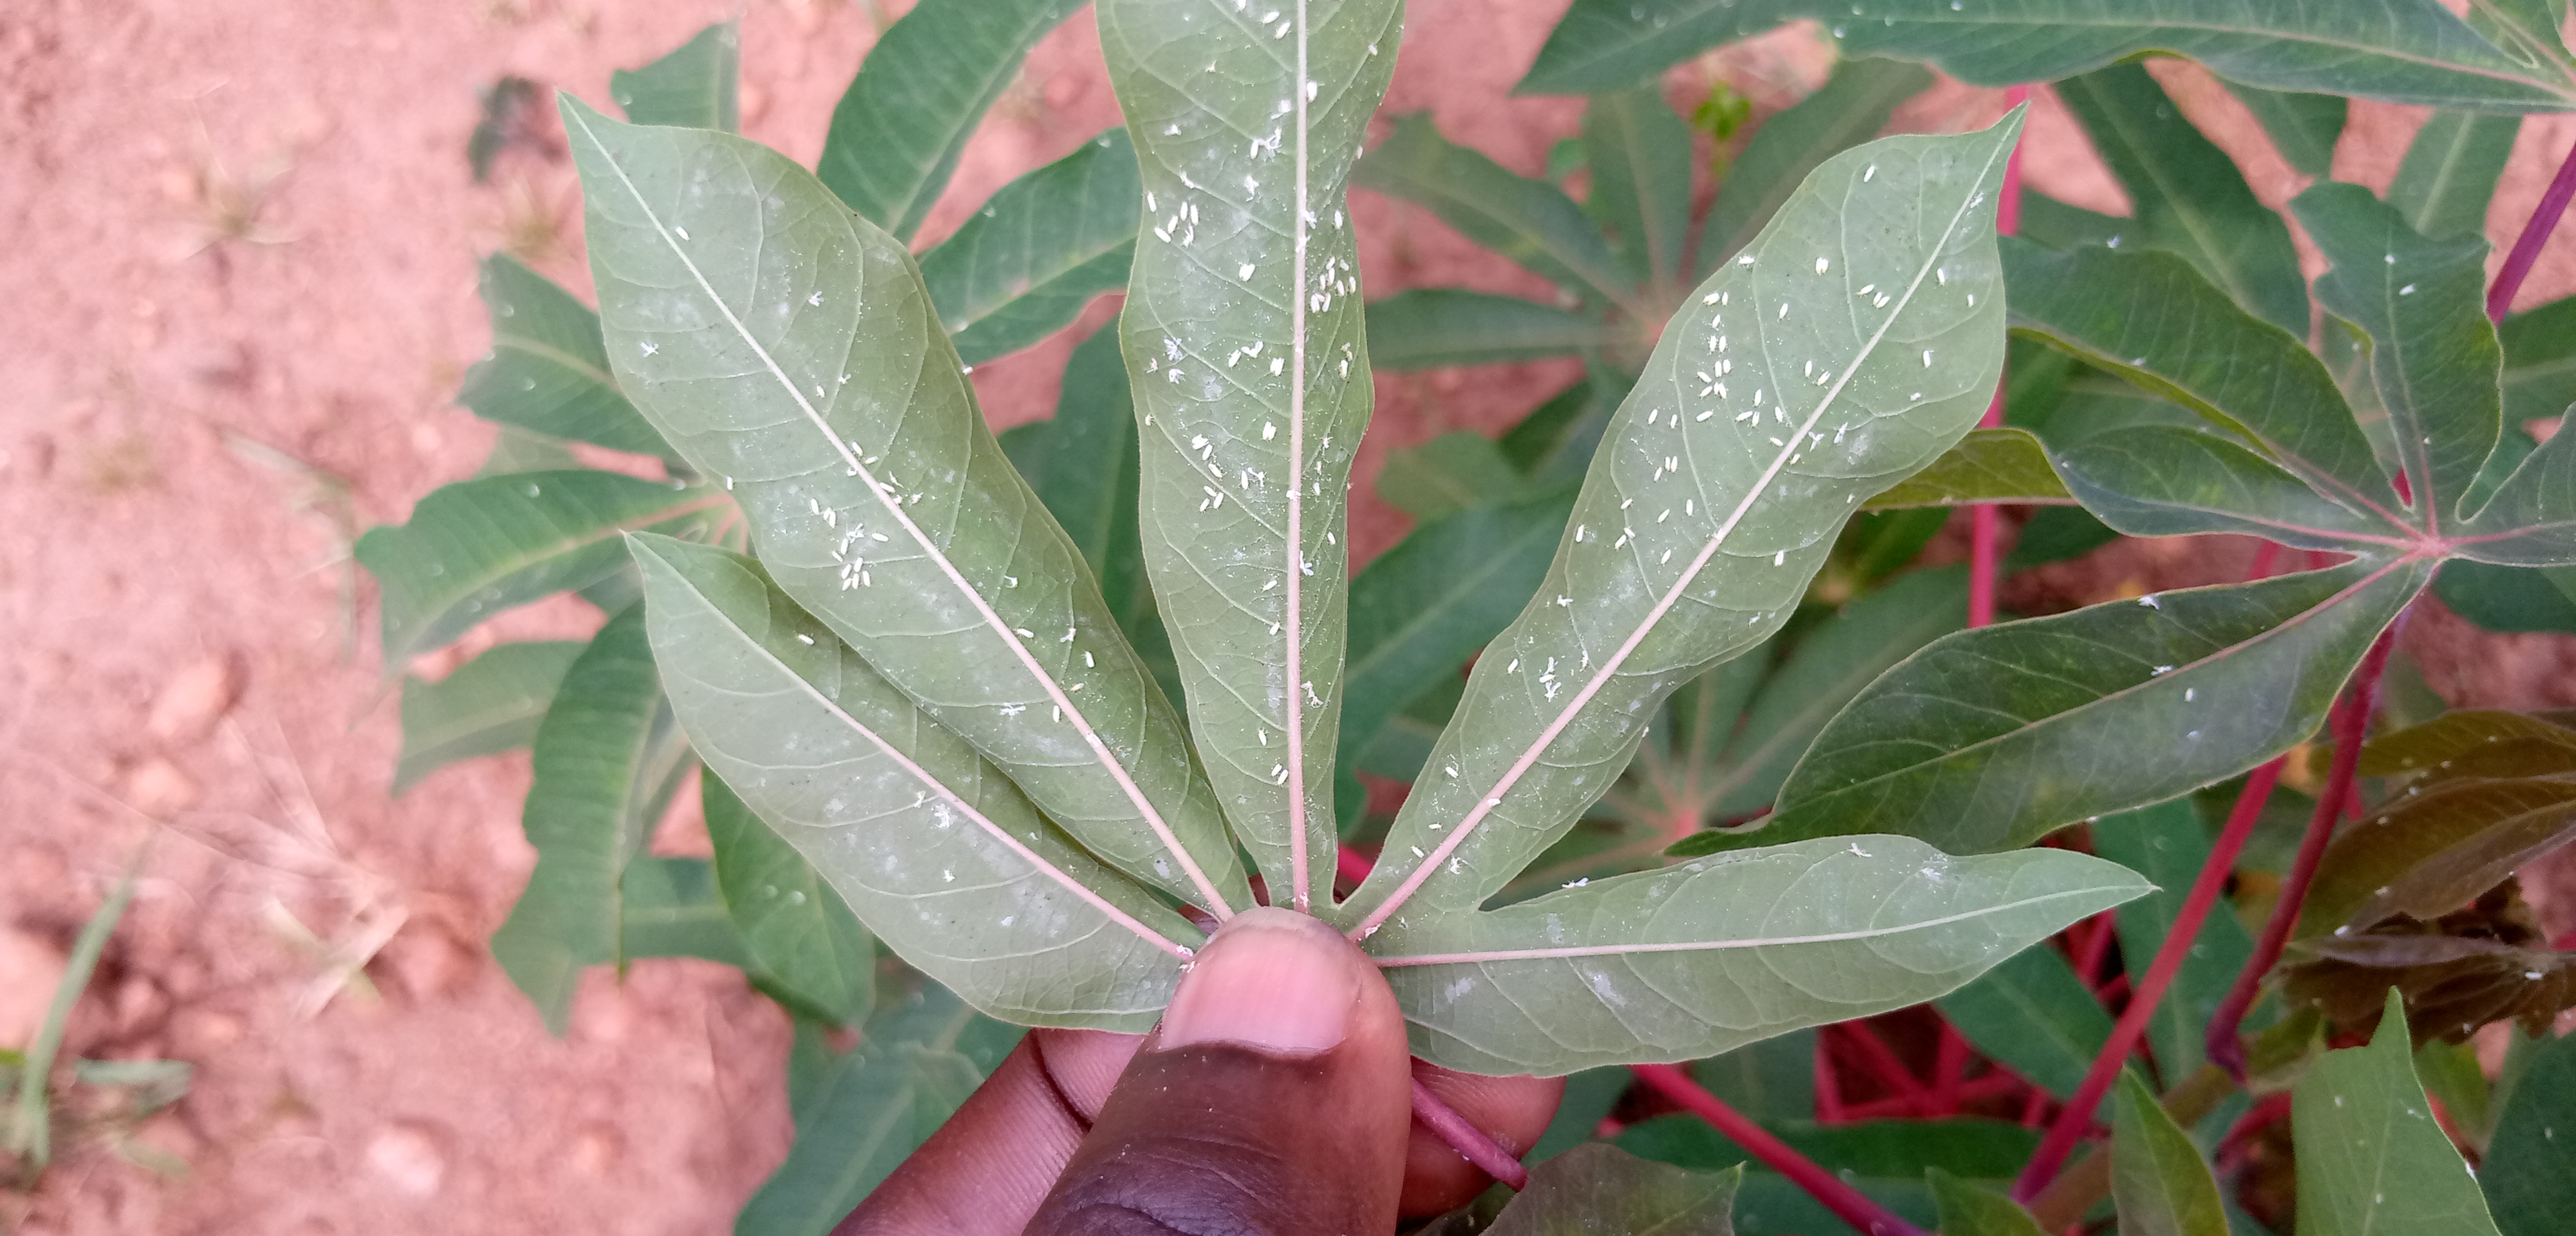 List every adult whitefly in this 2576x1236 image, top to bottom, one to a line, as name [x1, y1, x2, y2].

whitefly [1218, 1, 1257, 15]
whitefly [1260, 9, 1288, 32]
whitefly [1264, 9, 1301, 44]
whitefly [1300, 76, 1319, 102]
whitefly [1242, 127, 1265, 167]
whitefly [1855, 157, 1880, 184]
whitefly [1139, 184, 1162, 217]
whitefly [1177, 195, 1203, 229]
whitefly [1327, 201, 1352, 234]
whitefly [1164, 207, 1188, 238]
whitefly [1148, 221, 1180, 245]
whitefly [672, 221, 696, 245]
whitefly [1809, 248, 1837, 276]
whitefly [1737, 250, 1763, 272]
whitefly [1321, 250, 1340, 282]
whitefly [1234, 256, 1267, 282]
whitefly [1930, 265, 1955, 290]
whitefly [1332, 272, 1349, 301]
whitefly [1311, 272, 1327, 295]
whitefly [1345, 272, 1358, 294]
whitefly [1855, 276, 1879, 300]
whitefly [1866, 285, 1893, 311]
whitefly [1963, 286, 1983, 309]
whitefly [1309, 290, 1330, 316]
whitefly [1773, 297, 1793, 326]
whitefly [1706, 307, 1730, 335]
whitefly [1705, 333, 1731, 358]
whitefly [1239, 336, 1267, 359]
whitefly [1918, 345, 1935, 369]
whitefly [1221, 346, 1245, 370]
whitefly [1800, 351, 1824, 380]
whitefly [1269, 355, 1292, 381]
whitefly [1336, 356, 1356, 382]
whitefly [1714, 359, 1734, 382]
whitefly [1809, 362, 1836, 392]
whitefly [1691, 364, 1713, 386]
whitefly [1699, 375, 1717, 404]
whitefly [1710, 376, 1731, 404]
whitefly [808, 377, 832, 400]
whitefly [1746, 386, 1764, 404]
whitefly [1767, 399, 1788, 427]
whitefly [1742, 401, 1765, 428]
whitefly [1640, 403, 1666, 432]
whitefly [1690, 403, 1716, 432]
whitefly [1733, 403, 1750, 425]
whitefly [1669, 410, 1683, 435]
whitefly [1260, 417, 1283, 444]
whitefly [1829, 419, 1853, 445]
whitefly [1798, 421, 1824, 451]
whitefly [1759, 426, 1788, 449]
whitefly [1188, 429, 1221, 462]
whitefly [848, 437, 873, 464]
whitefly [855, 445, 884, 472]
whitefly [1786, 448, 1807, 468]
whitefly [1658, 454, 1680, 475]
whitefly [1205, 460, 1234, 482]
whitefly [1642, 461, 1667, 487]
whitefly [722, 468, 738, 493]
whitefly [1232, 468, 1255, 494]
whitefly [1195, 474, 1227, 507]
whitefly [876, 478, 907, 505]
whitefly [1285, 481, 1303, 502]
whitefly [1618, 489, 1639, 520]
whitefly [804, 490, 823, 520]
whitefly [1193, 491, 1226, 518]
whitefly [1682, 493, 1696, 520]
whitefly [1652, 498, 1676, 528]
whitefly [820, 502, 841, 529]
whitefly [1566, 514, 1589, 543]
whitefly [1621, 518, 1639, 543]
whitefly [847, 523, 868, 544]
whitefly [1322, 524, 1339, 545]
whitefly [871, 527, 901, 550]
whitefly [1607, 528, 1630, 555]
whitefly [828, 539, 854, 561]
whitefly [1772, 542, 1788, 569]
whitefly [1656, 544, 1677, 572]
whitefly [1291, 549, 1314, 579]
whitefly [833, 552, 878, 592]
whitefly [1261, 570, 1276, 593]
whitefly [1260, 606, 1287, 635]
whitefly [1007, 624, 1039, 644]
whitefly [791, 625, 824, 651]
whitefly [1081, 646, 1100, 671]
whitefly [1502, 655, 1523, 677]
whitefly [1537, 665, 1562, 693]
whitefly [1070, 673, 1093, 706]
whitefly [1043, 693, 1070, 727]
whitefly [1251, 715, 1273, 747]
whitefly [1439, 751, 1463, 781]
whitefly [1266, 755, 1299, 791]
whitefly [1264, 758, 1301, 794]
whitefly [1479, 790, 1504, 811]
whitefly [1425, 815, 1446, 835]
whitefly [1406, 844, 1432, 868]